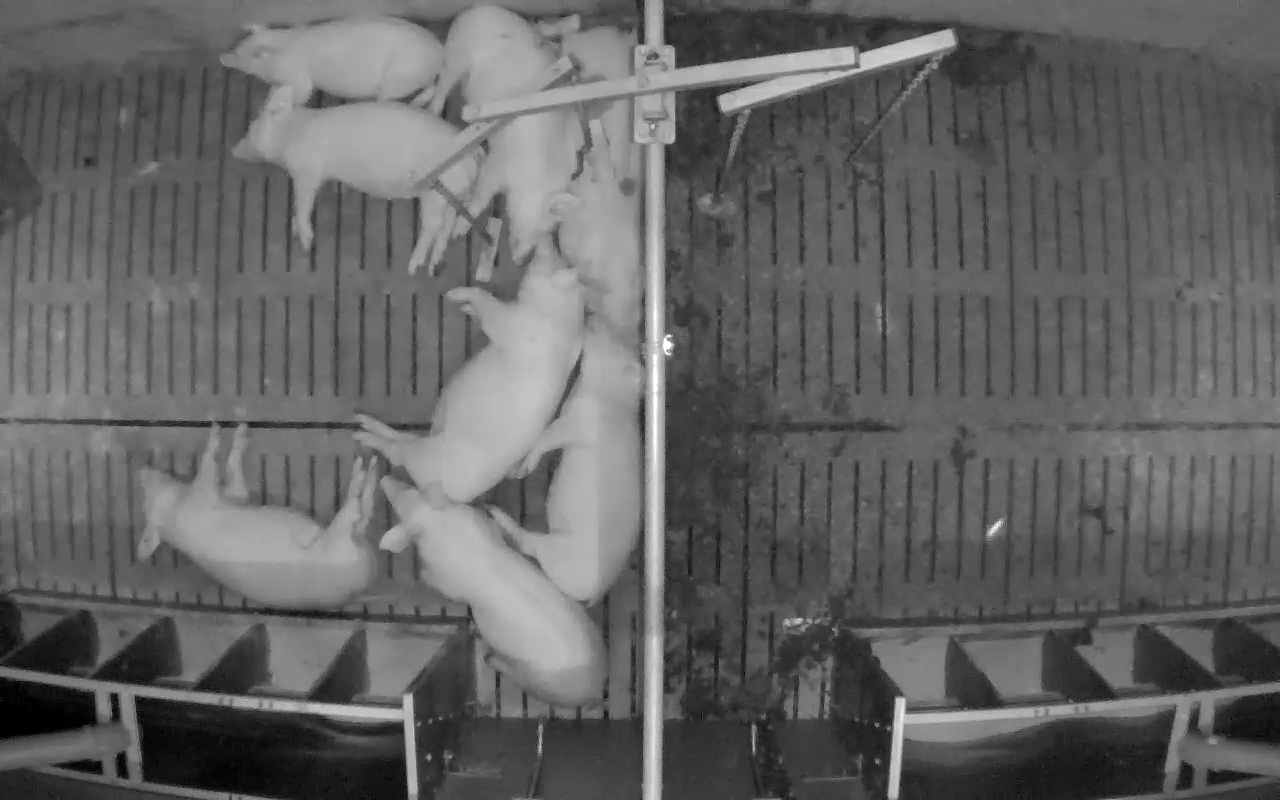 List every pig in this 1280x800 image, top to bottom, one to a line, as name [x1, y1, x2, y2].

pig [408, 7, 584, 267]
pig [533, 15, 643, 365]
pig [219, 17, 446, 109]
pig [231, 81, 486, 281]
pig [351, 234, 591, 505]
pig [482, 313, 644, 611]
pig [136, 419, 382, 611]
pig [379, 474, 607, 706]